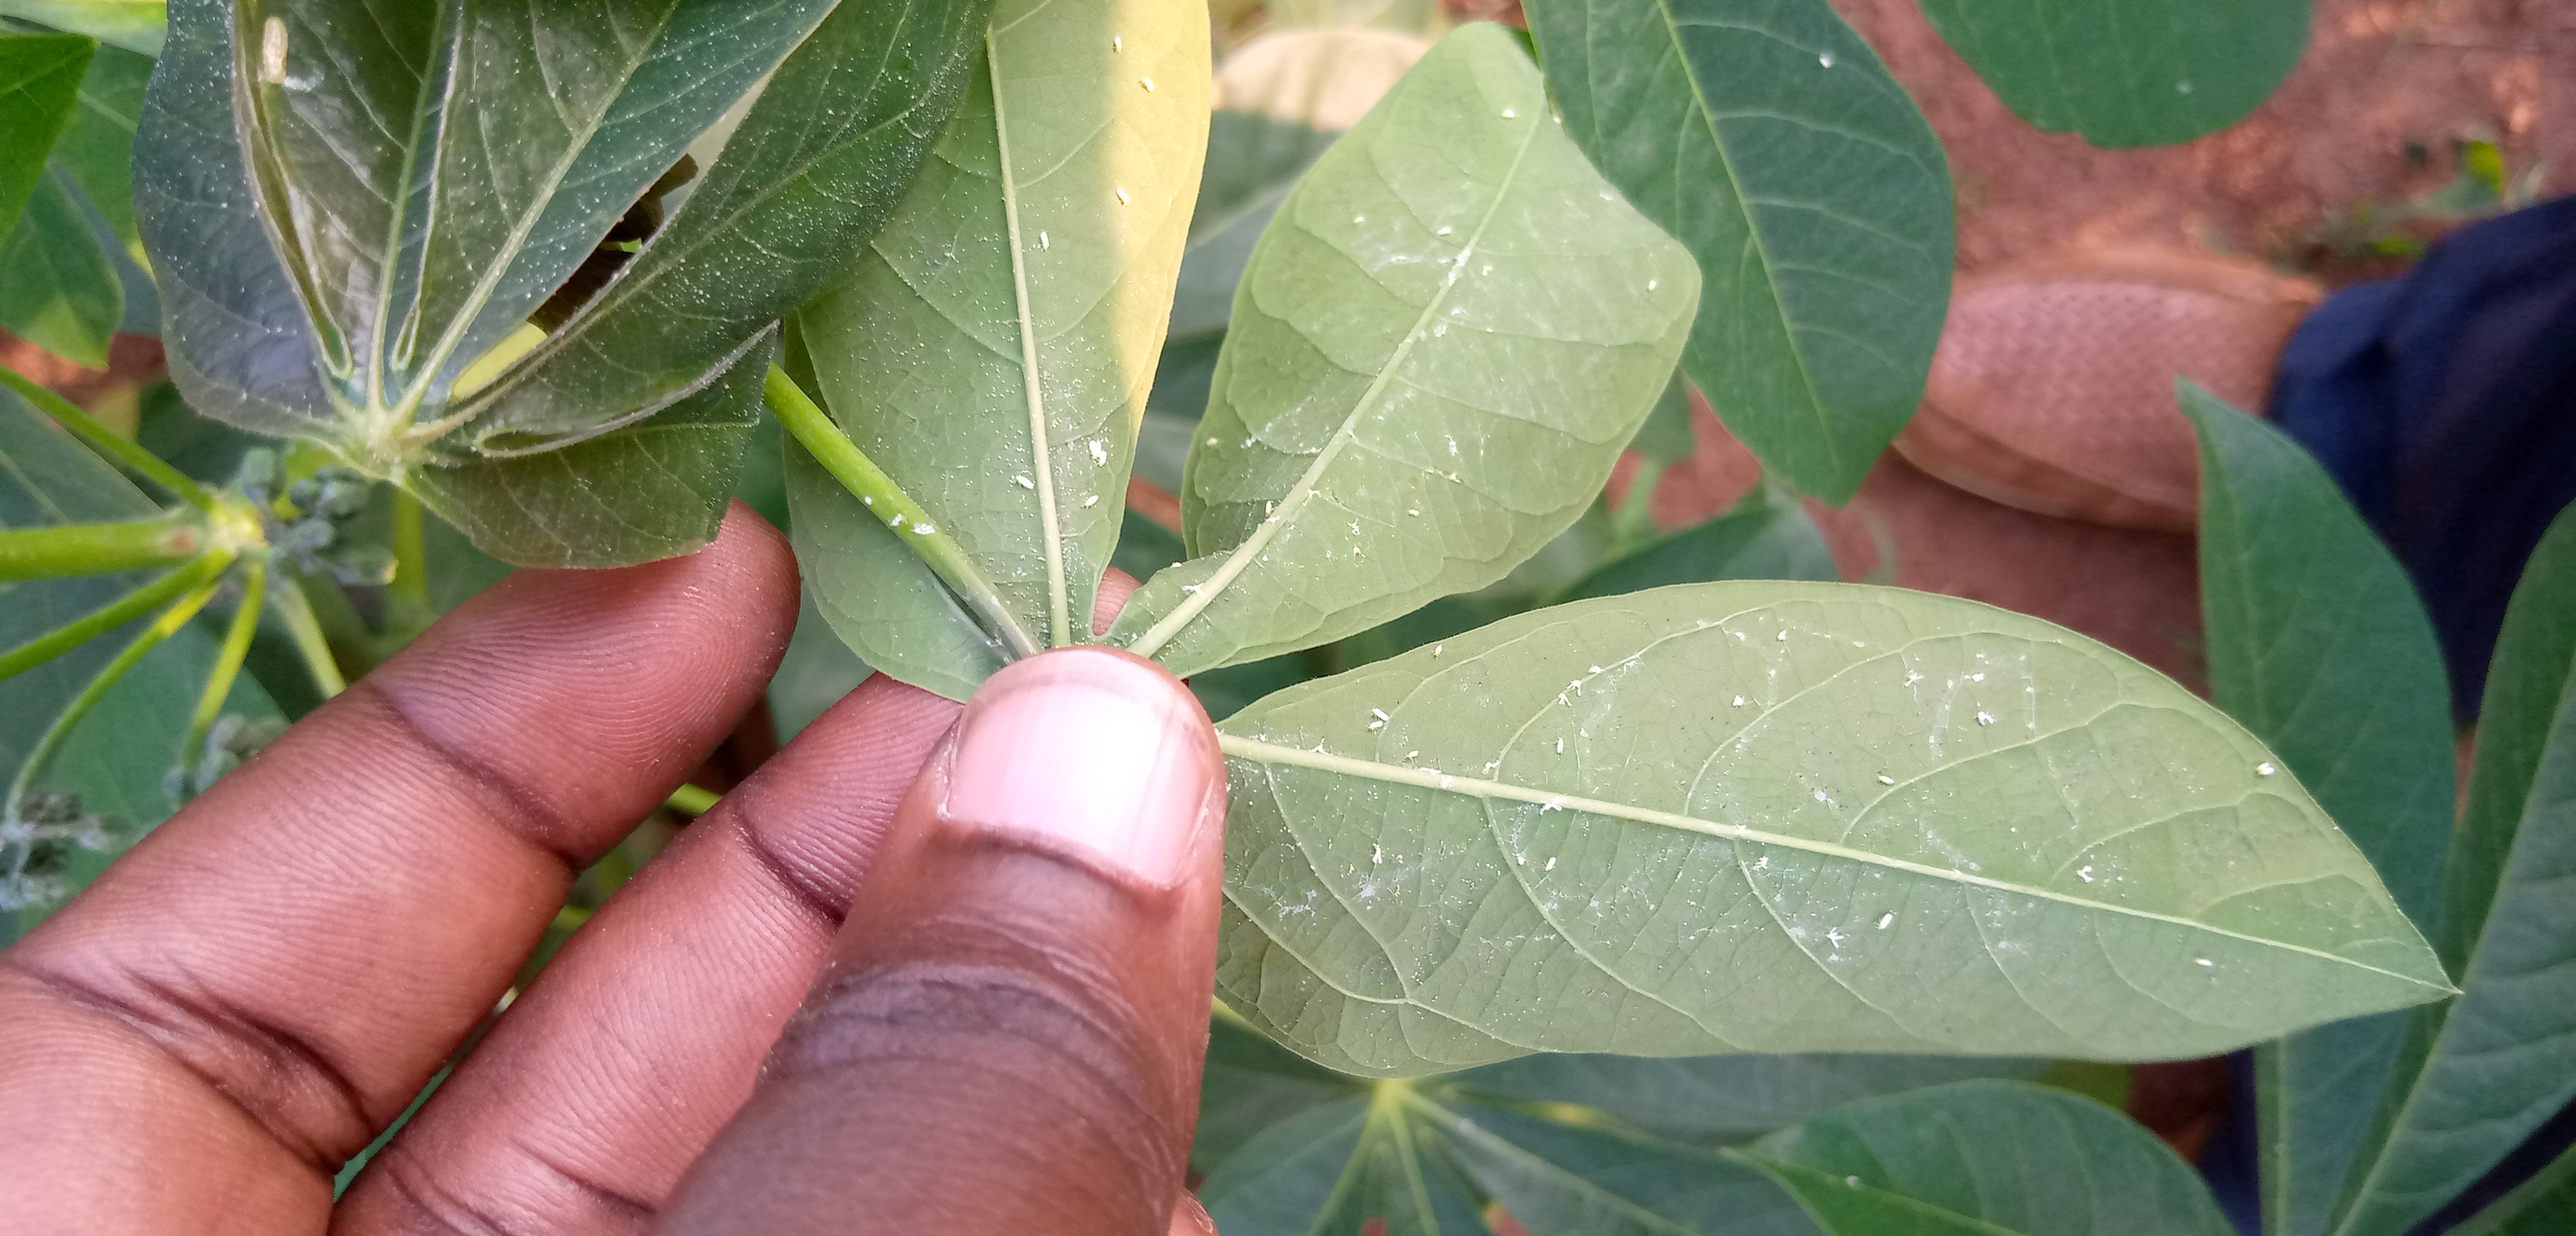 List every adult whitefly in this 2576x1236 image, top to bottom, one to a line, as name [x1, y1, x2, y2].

whitefly [1113, 33, 1125, 53]
whitefly [1808, 46, 1841, 72]
whitefly [1136, 75, 1157, 93]
whitefly [1499, 105, 1517, 120]
whitefly [1551, 114, 1563, 125]
whitefly [1115, 186, 1132, 206]
whitefly [1350, 216, 1364, 227]
whitefly [1435, 225, 1454, 239]
whitefly [1039, 229, 1052, 251]
whitefly [1482, 265, 1493, 271]
whitefly [1481, 268, 1488, 277]
whitefly [1645, 278, 1658, 293]
whitefly [1204, 436, 1221, 449]
whitefly [1087, 438, 1102, 459]
whitefly [1099, 448, 1107, 467]
whitefly [1014, 471, 1037, 491]
whitefly [1082, 492, 1099, 510]
whitefly [1262, 498, 1274, 518]
whitefly [1406, 507, 1422, 519]
whitefly [1263, 516, 1282, 525]
whitefly [1170, 560, 1182, 569]
whitefly [1180, 578, 1204, 596]
whitefly [1775, 626, 1789, 643]
whitefly [1584, 662, 1607, 677]
whitefly [1902, 669, 1926, 688]
whitefly [1968, 671, 1987, 684]
whitefly [1564, 675, 1582, 697]
whitefly [1556, 691, 1573, 709]
whitefly [1728, 692, 1746, 707]
whitefly [1369, 706, 1390, 722]
whitefly [1976, 708, 1997, 727]
whitefly [1367, 719, 1383, 731]
whitefly [1551, 735, 1569, 760]
whitefly [1405, 748, 1421, 761]
whitefly [1480, 758, 1501, 775]
whitefly [2257, 761, 2270, 772]
whitefly [1417, 764, 1442, 776]
whitefly [2259, 766, 2275, 777]
whitefly [1876, 772, 1895, 787]
whitefly [1438, 774, 1454, 789]
whitefly [1538, 796, 1565, 817]
whitefly [1368, 839, 1385, 865]
whitefly [1542, 853, 1559, 872]
whitefly [2074, 862, 2098, 886]
whitefly [1874, 909, 1896, 935]
whitefly [1824, 924, 1847, 950]
whitefly [2191, 954, 2216, 972]